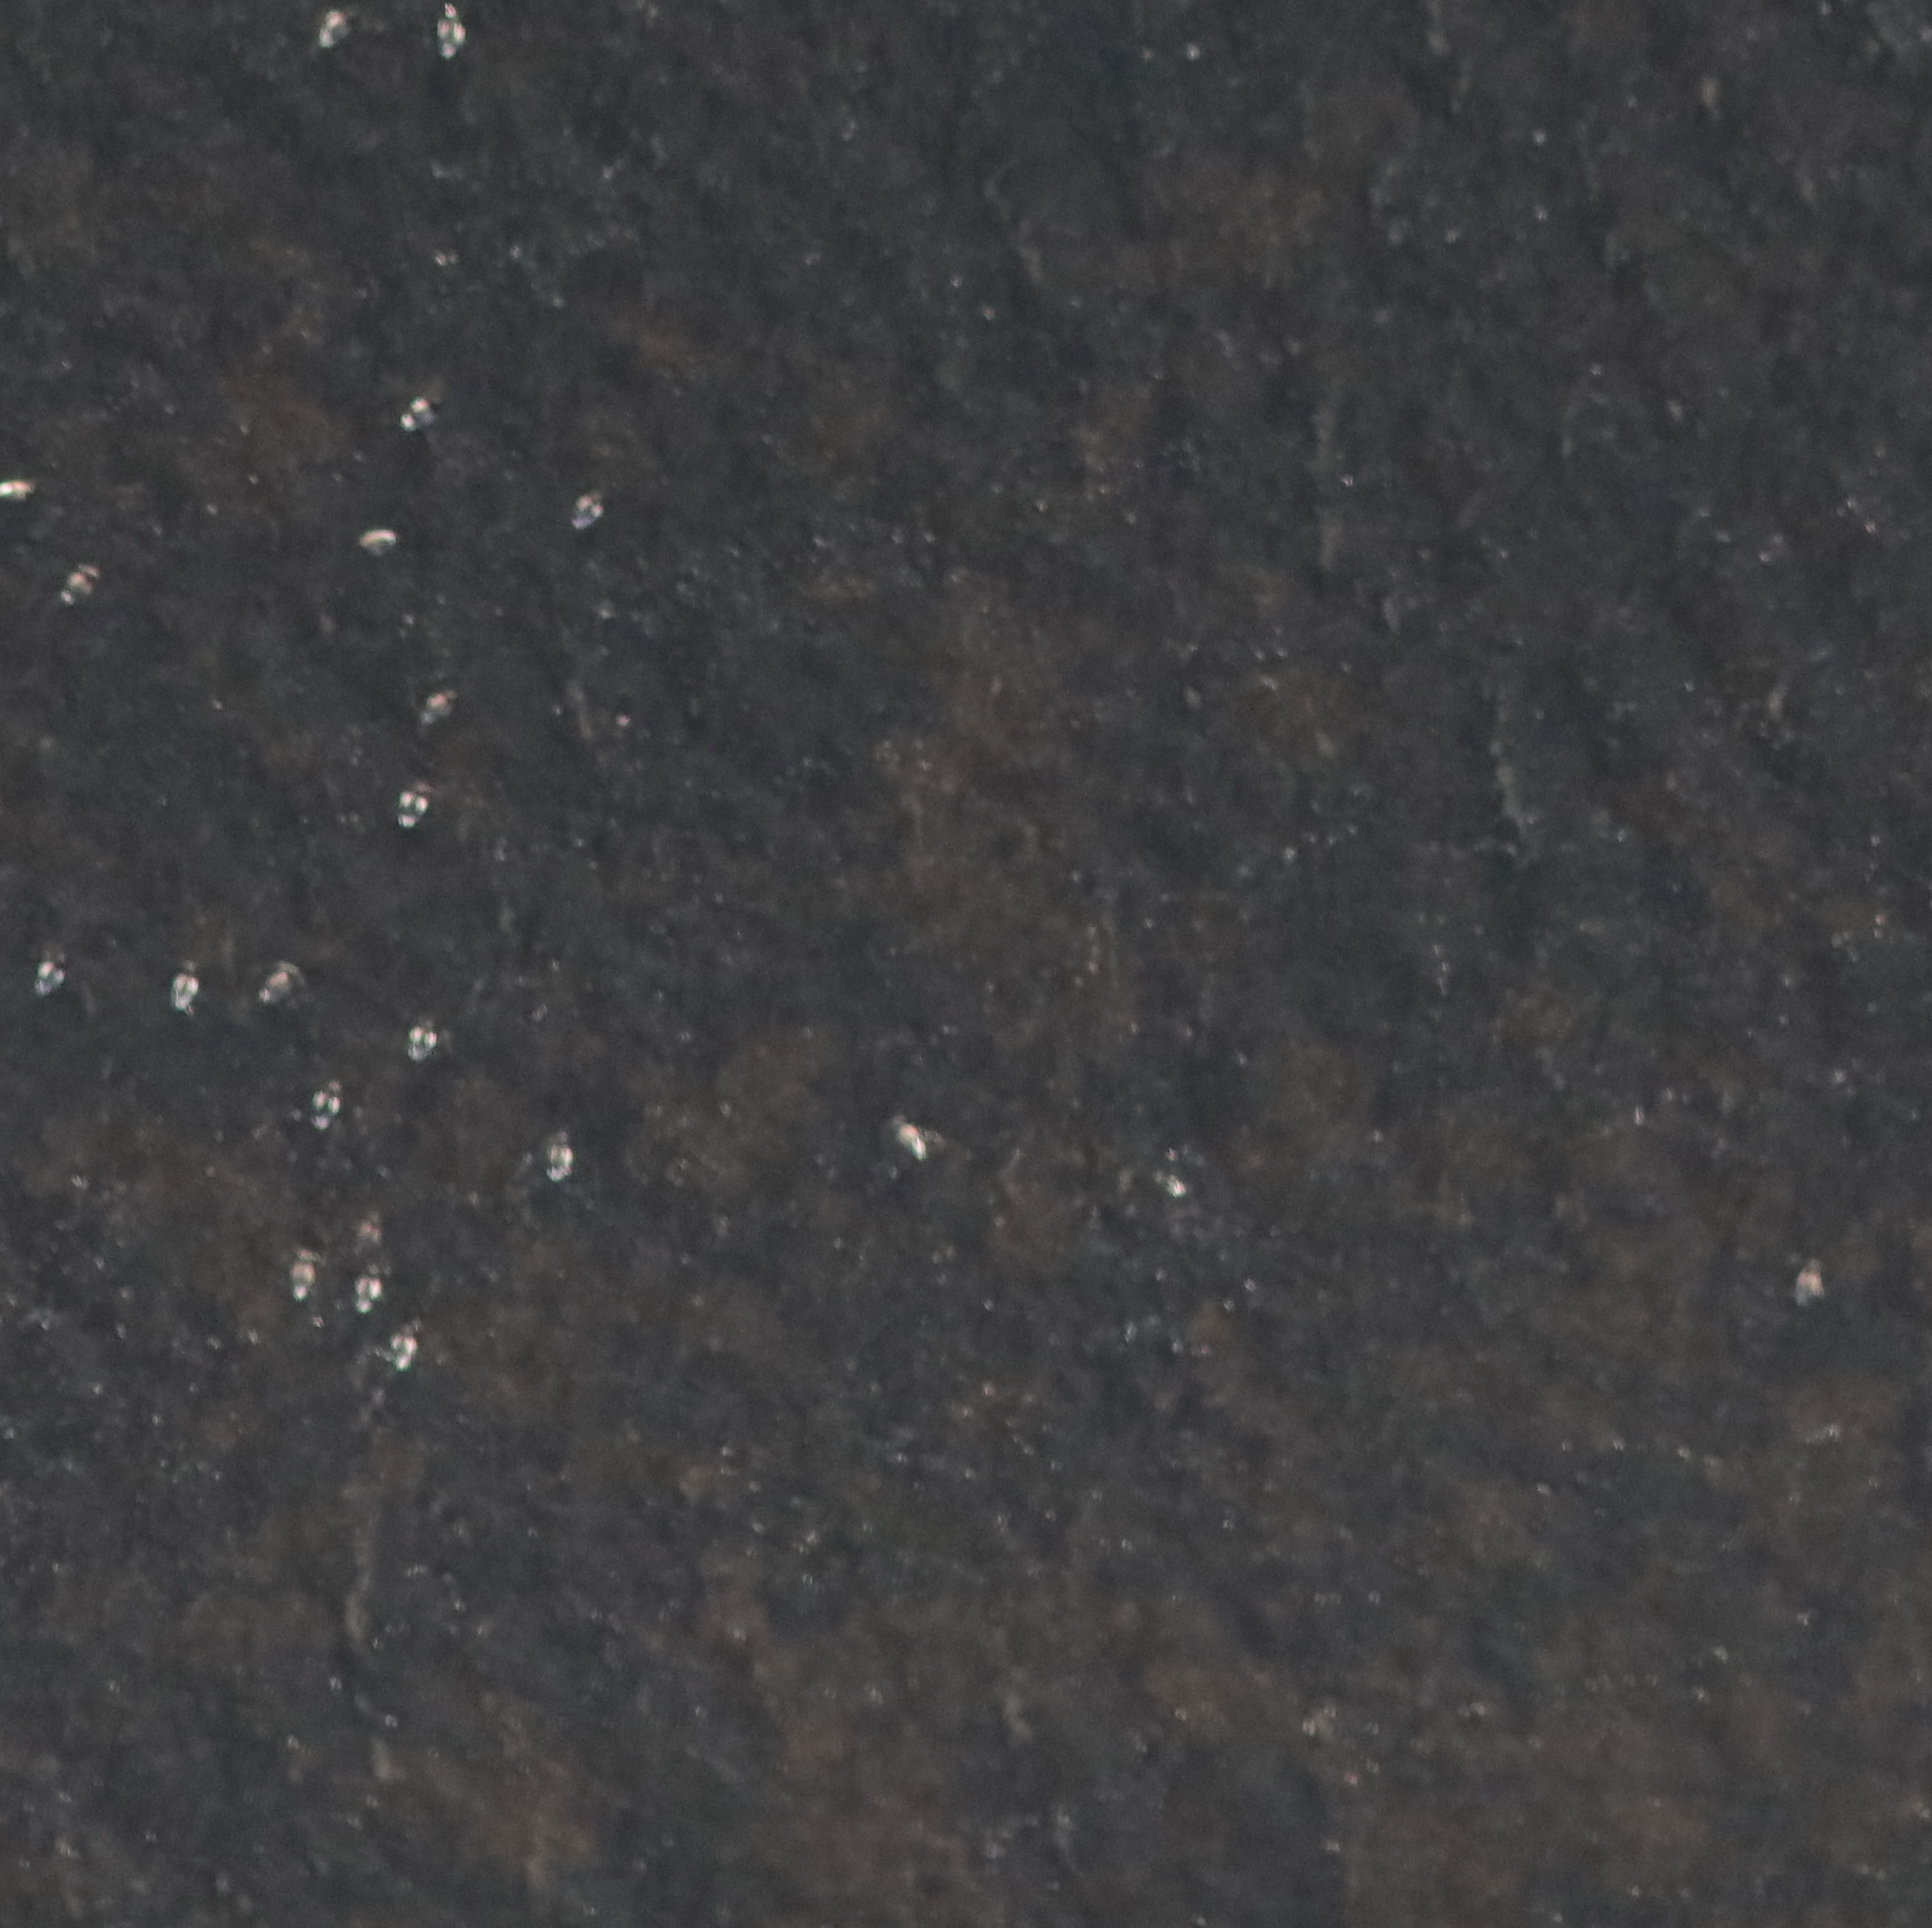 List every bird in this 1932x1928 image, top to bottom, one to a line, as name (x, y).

brant (336, 28)
brant (451, 28)
brant (416, 417)
brant (13, 488)
brant (589, 509)
brant (375, 540)
brant (84, 586)
brant (435, 704)
brant (421, 800)
brant (51, 971)
brant (283, 986)
brant (186, 989)
brant (421, 1039)
brant (327, 1104)
brant (904, 1136)
brant (563, 1159)
brant (372, 1235)
brant (299, 1273)
brant (1808, 1278)
brant (364, 1291)
brant (398, 1351)